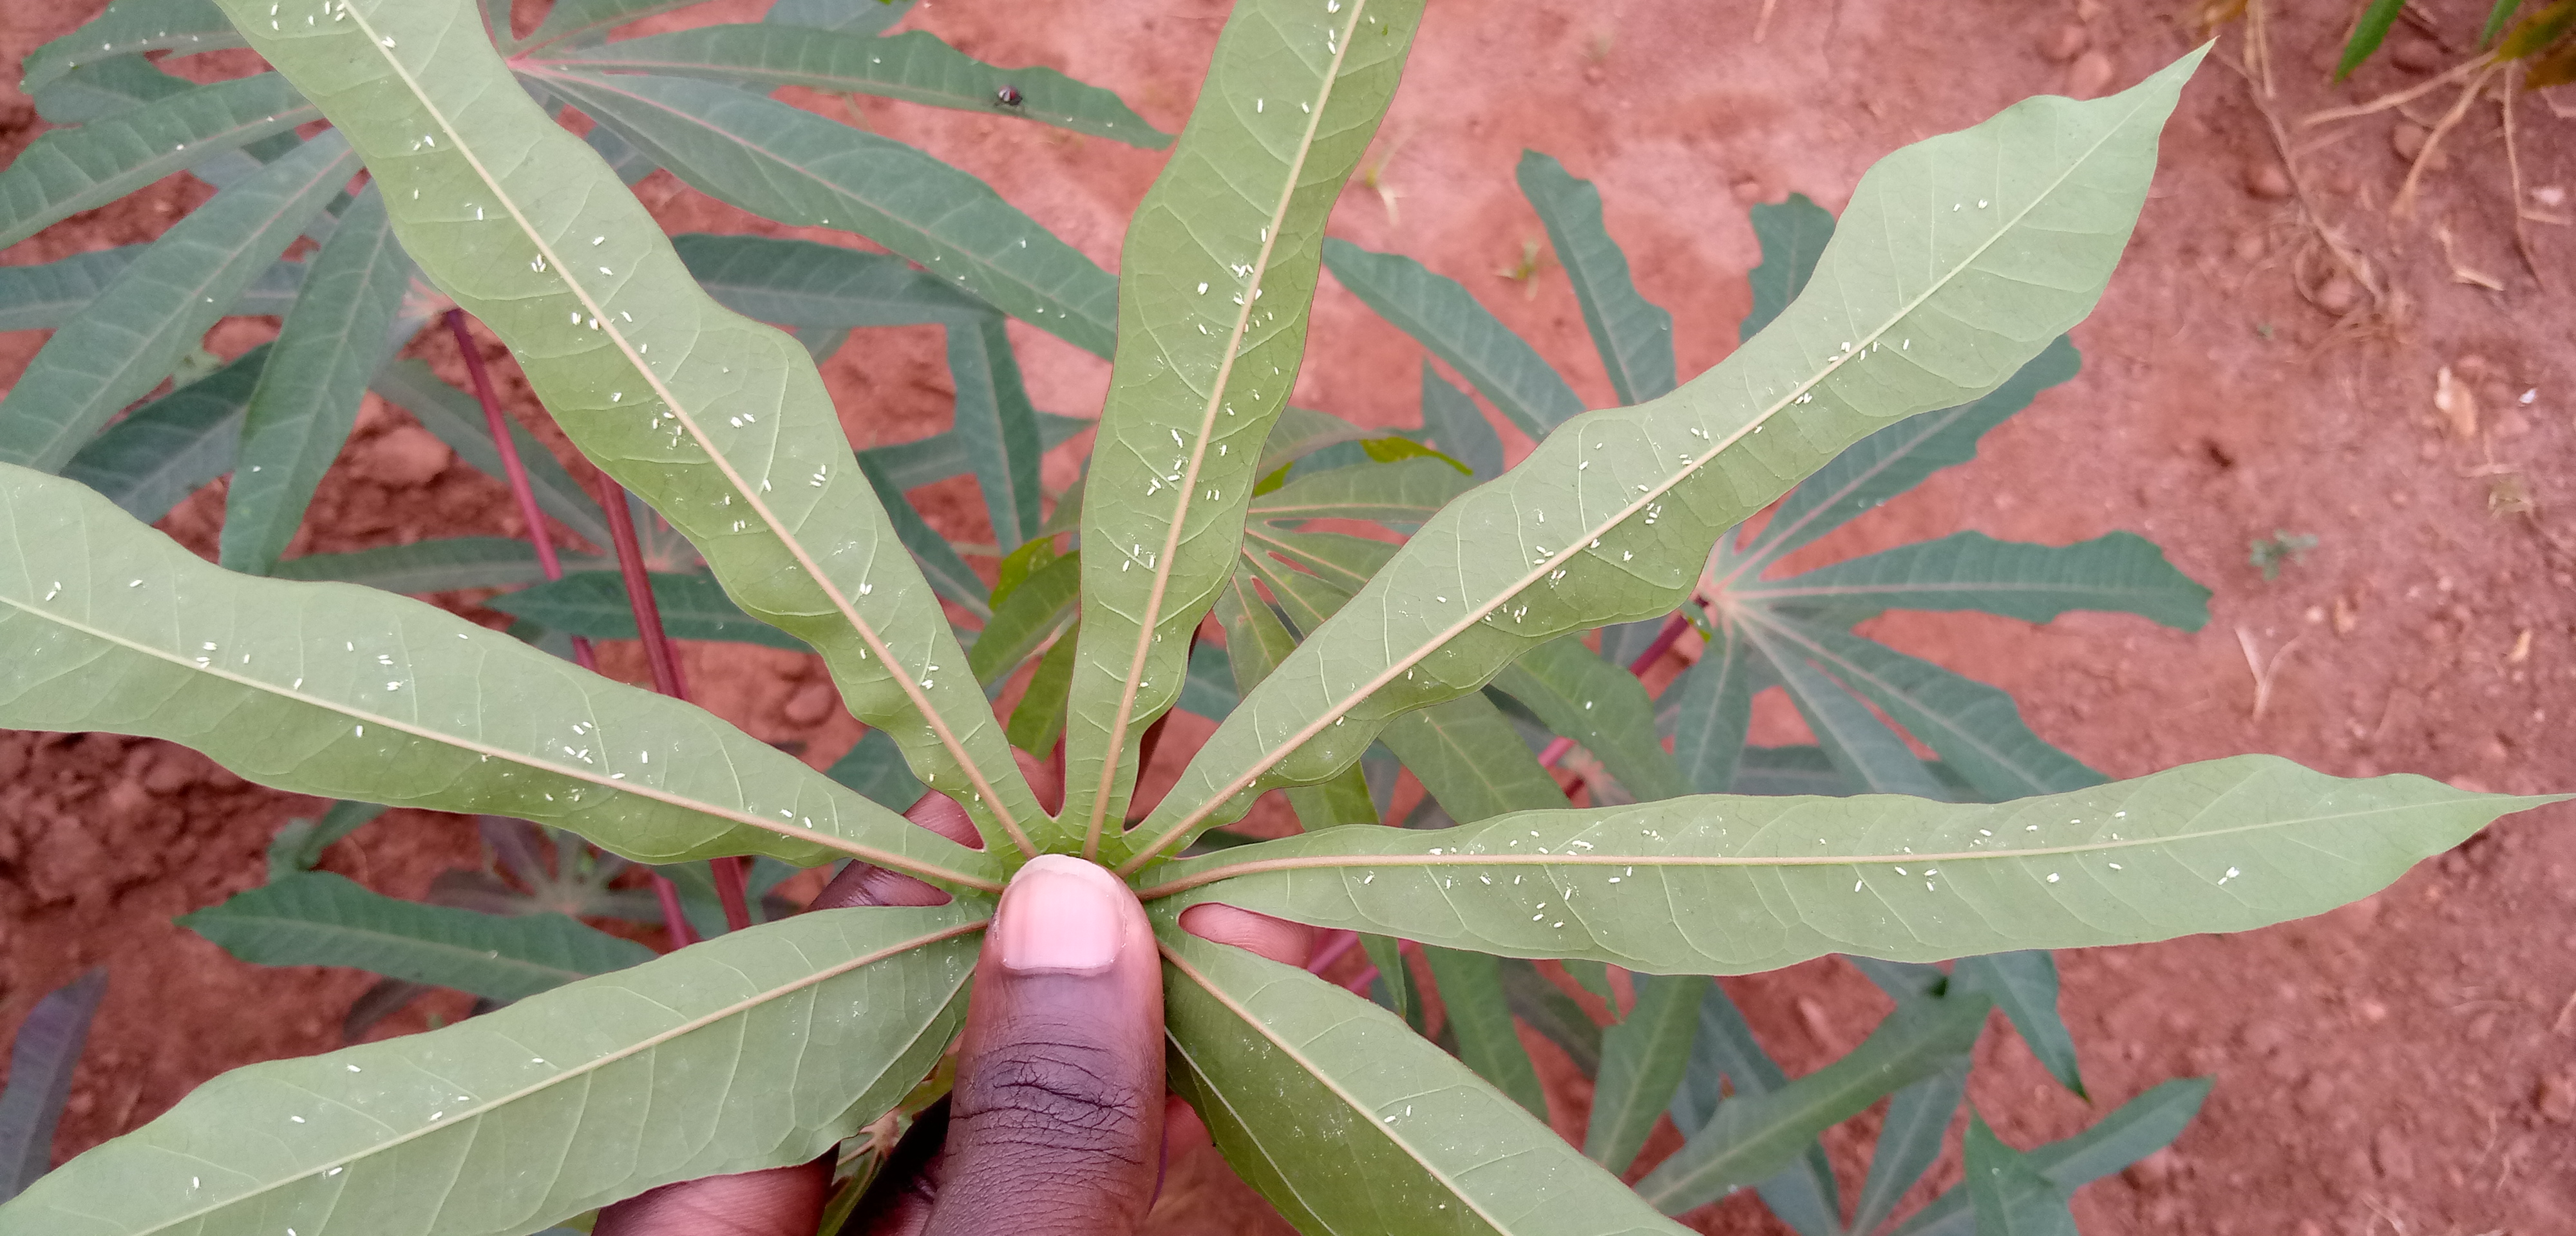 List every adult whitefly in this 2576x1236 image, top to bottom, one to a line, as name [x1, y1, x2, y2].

whitefly [324, 1, 331, 17]
whitefly [1327, 1, 1337, 15]
whitefly [336, 1, 346, 12]
whitefly [269, 2, 279, 17]
whitefly [1332, 3, 1341, 15]
whitefly [334, 11, 346, 23]
whitefly [307, 14, 316, 28]
whitefly [270, 19, 281, 32]
whitefly [1327, 28, 1337, 41]
whitefly [384, 35, 397, 47]
whitefly [380, 39, 396, 49]
whitefly [1327, 41, 1338, 57]
whitefly [1255, 95, 1265, 116]
whitefly [1300, 101, 1312, 116]
whitefly [424, 134, 438, 150]
whitefly [412, 141, 423, 153]
whitefly [412, 187, 422, 201]
whitefly [1977, 198, 1984, 210]
whitefly [1982, 200, 1989, 211]
whitefly [1951, 201, 1962, 213]
whitefly [475, 204, 486, 223]
whitefly [1259, 226, 1269, 244]
whitefly [591, 234, 609, 248]
whitefly [536, 252, 543, 268]
whitefly [529, 259, 539, 274]
whitefly [538, 262, 547, 274]
whitefly [1230, 262, 1240, 272]
whitefly [1245, 262, 1255, 275]
whitefly [1238, 264, 1246, 279]
whitefly [598, 265, 616, 277]
whitefly [1196, 281, 1204, 294]
whitefly [1200, 281, 1209, 297]
whitefly [1253, 287, 1264, 301]
whitefly [1231, 296, 1245, 307]
whitefly [620, 309, 639, 326]
whitefly [1265, 310, 1275, 323]
whitefly [571, 310, 578, 327]
whitefly [578, 312, 582, 326]
whitefly [593, 317, 600, 333]
whitefly [1252, 318, 1263, 328]
whitefly [588, 319, 594, 332]
whitefly [1197, 321, 1209, 337]
whitefly [1243, 321, 1250, 335]
whitefly [1901, 337, 1911, 353]
whitefly [1845, 339, 1851, 354]
whitefly [1871, 340, 1879, 355]
whitefly [639, 341, 650, 357]
whitefly [1840, 341, 1845, 352]
whitefly [1859, 348, 1866, 362]
whitefly [1826, 355, 1840, 363]
whitefly [611, 389, 623, 405]
whitefly [1803, 391, 1808, 406]
whitefly [1252, 392, 1263, 402]
whitefly [1808, 395, 1814, 404]
whitefly [1794, 395, 1804, 406]
whitefly [1225, 406, 1236, 418]
whitefly [662, 410, 677, 421]
whitefly [742, 412, 758, 425]
whitefly [732, 415, 744, 427]
whitefly [651, 417, 659, 432]
whitefly [729, 418, 740, 429]
whitefly [676, 424, 685, 438]
whitefly [1689, 425, 1700, 437]
whitefly [1752, 425, 1764, 436]
whitefly [1170, 427, 1180, 441]
whitefly [1702, 427, 1710, 441]
whitefly [670, 436, 679, 449]
whitefly [1177, 437, 1185, 451]
whitefly [1593, 440, 1605, 452]
whitefly [1218, 442, 1229, 458]
whitefly [1678, 453, 1690, 459]
whitefly [1172, 456, 1183, 472]
whitefly [1576, 458, 1591, 472]
whitefly [1680, 459, 1694, 466]
whitefly [819, 462, 829, 476]
whitefly [812, 472, 828, 483]
whitefly [1165, 473, 1183, 482]
whitefly [1150, 477, 1163, 491]
whitefly [762, 478, 775, 493]
whitefly [808, 480, 822, 489]
whitefly [1636, 483, 1651, 494]
whitefly [1145, 485, 1156, 498]
whitefly [1213, 487, 1221, 503]
whitefly [1204, 488, 1213, 503]
whitefly [723, 493, 734, 507]
whitefly [1645, 502, 1656, 511]
whitefly [1655, 503, 1663, 514]
whitefly [1537, 511, 1546, 525]
whitefly [1647, 511, 1659, 520]
whitefly [732, 518, 741, 534]
whitefly [739, 518, 748, 530]
whitefly [1643, 518, 1657, 527]
whitefly [1589, 536, 1602, 550]
whitefly [1132, 542, 1141, 559]
whitefly [1535, 544, 1546, 554]
whitefly [1622, 549, 1631, 562]
whitefly [1543, 550, 1556, 559]
whitefly [1147, 552, 1156, 571]
whitefly [1627, 553, 1634, 562]
whitefly [1531, 557, 1546, 566]
whitefly [1120, 558, 1132, 574]
whitefly [1549, 567, 1557, 581]
whitefly [1556, 568, 1567, 580]
whitefly [127, 578, 144, 588]
whitefly [53, 579, 64, 592]
whitefly [858, 581, 865, 596]
whitefly [865, 581, 874, 597]
whitefly [44, 590, 57, 603]
whitefly [1434, 594, 1449, 604]
whitefly [1501, 604, 1509, 614]
whitefly [1520, 605, 1529, 618]
whitefly [1512, 608, 1520, 619]
whitefly [1483, 613, 1494, 623]
whitefly [1515, 615, 1522, 625]
whitefly [457, 632, 470, 642]
whitefly [1155, 632, 1164, 644]
whitefly [345, 639, 357, 654]
whitefly [204, 640, 220, 648]
whitefly [202, 645, 218, 651]
whitefly [858, 646, 868, 662]
whitefly [242, 651, 252, 666]
whitefly [376, 653, 392, 660]
whitefly [195, 655, 211, 662]
whitefly [378, 659, 395, 667]
whitefly [199, 660, 211, 670]
whitefly [927, 664, 941, 672]
whitefly [1406, 668, 1415, 683]
whitefly [292, 675, 304, 692]
whitefly [920, 678, 934, 688]
whitefly [1138, 679, 1151, 689]
whitefly [386, 680, 401, 687]
whitefly [925, 683, 934, 691]
whitefly [386, 685, 400, 692]
whitefly [1334, 715, 1346, 727]
whitefly [582, 720, 594, 730]
whitefly [571, 722, 587, 737]
whitefly [354, 723, 365, 740]
whitefly [563, 745, 577, 757]
whitefly [578, 747, 591, 760]
whitefly [639, 747, 652, 767]
whitefly [479, 753, 490, 765]
whitefly [583, 755, 594, 765]
whitefly [610, 771, 627, 780]
whitefly [927, 771, 938, 784]
whitefly [1246, 778, 1258, 790]
whitefly [544, 792, 556, 803]
whitefly [573, 792, 582, 804]
whitefly [973, 792, 981, 805]
whitefly [779, 807, 795, 819]
whitefly [2112, 810, 2128, 819]
whitefly [803, 815, 815, 830]
whitefly [2068, 818, 2081, 826]
whitefly [2023, 823, 2040, 832]
whitefly [1977, 827, 1993, 838]
whitefly [1529, 828, 1542, 839]
whitefly [1641, 828, 1651, 837]
whitefly [1651, 829, 1659, 839]
whitefly [2110, 831, 2121, 841]
whitefly [1818, 836, 1827, 847]
whitefly [1508, 838, 1519, 848]
whitefly [1569, 839, 1580, 847]
whitefly [1580, 840, 1591, 848]
whitefly [1586, 843, 1595, 852]
whitefly [1900, 845, 1913, 854]
whitefly [1449, 845, 1459, 854]
whitefly [1537, 845, 1550, 855]
whitefly [1425, 847, 1444, 856]
whitefly [1564, 850, 1580, 857]
whitefly [2106, 861, 2125, 872]
whitefly [1624, 864, 1636, 880]
whitefly [1893, 865, 1909, 877]
whitefly [2224, 865, 2236, 877]
whitefly [1922, 866, 1940, 877]
whitefly [2229, 868, 2240, 878]
whitefly [2045, 872, 2058, 882]
whitefly [1361, 872, 1376, 886]
whitefly [1512, 873, 1524, 888]
whitefly [1477, 874, 1493, 887]
whitefly [1605, 874, 1623, 886]
whitefly [2049, 875, 2060, 885]
whitefly [2217, 876, 2229, 886]
whitefly [1445, 877, 1452, 892]
whitefly [1853, 877, 1864, 894]
whitefly [1924, 880, 1936, 895]
whitefly [1563, 886, 1572, 904]
whitefly [1534, 900, 1548, 911]
whitefly [1531, 912, 1546, 922]
whitefly [1552, 919, 1566, 930]
whitefly [530, 1056, 547, 1065]
whitefly [345, 1062, 364, 1075]
whitefly [455, 1094, 472, 1103]
whitefly [1404, 1103, 1414, 1119]
whitefly [429, 1109, 444, 1122]
whitefly [289, 1114, 307, 1126]
whitefly [1382, 1114, 1401, 1127]
whitefly [328, 1166, 345, 1178]
whitefly [191, 1175, 203, 1191]
whitefly [1437, 1203, 1448, 1212]
whitefly [286, 1227, 299, 1236]